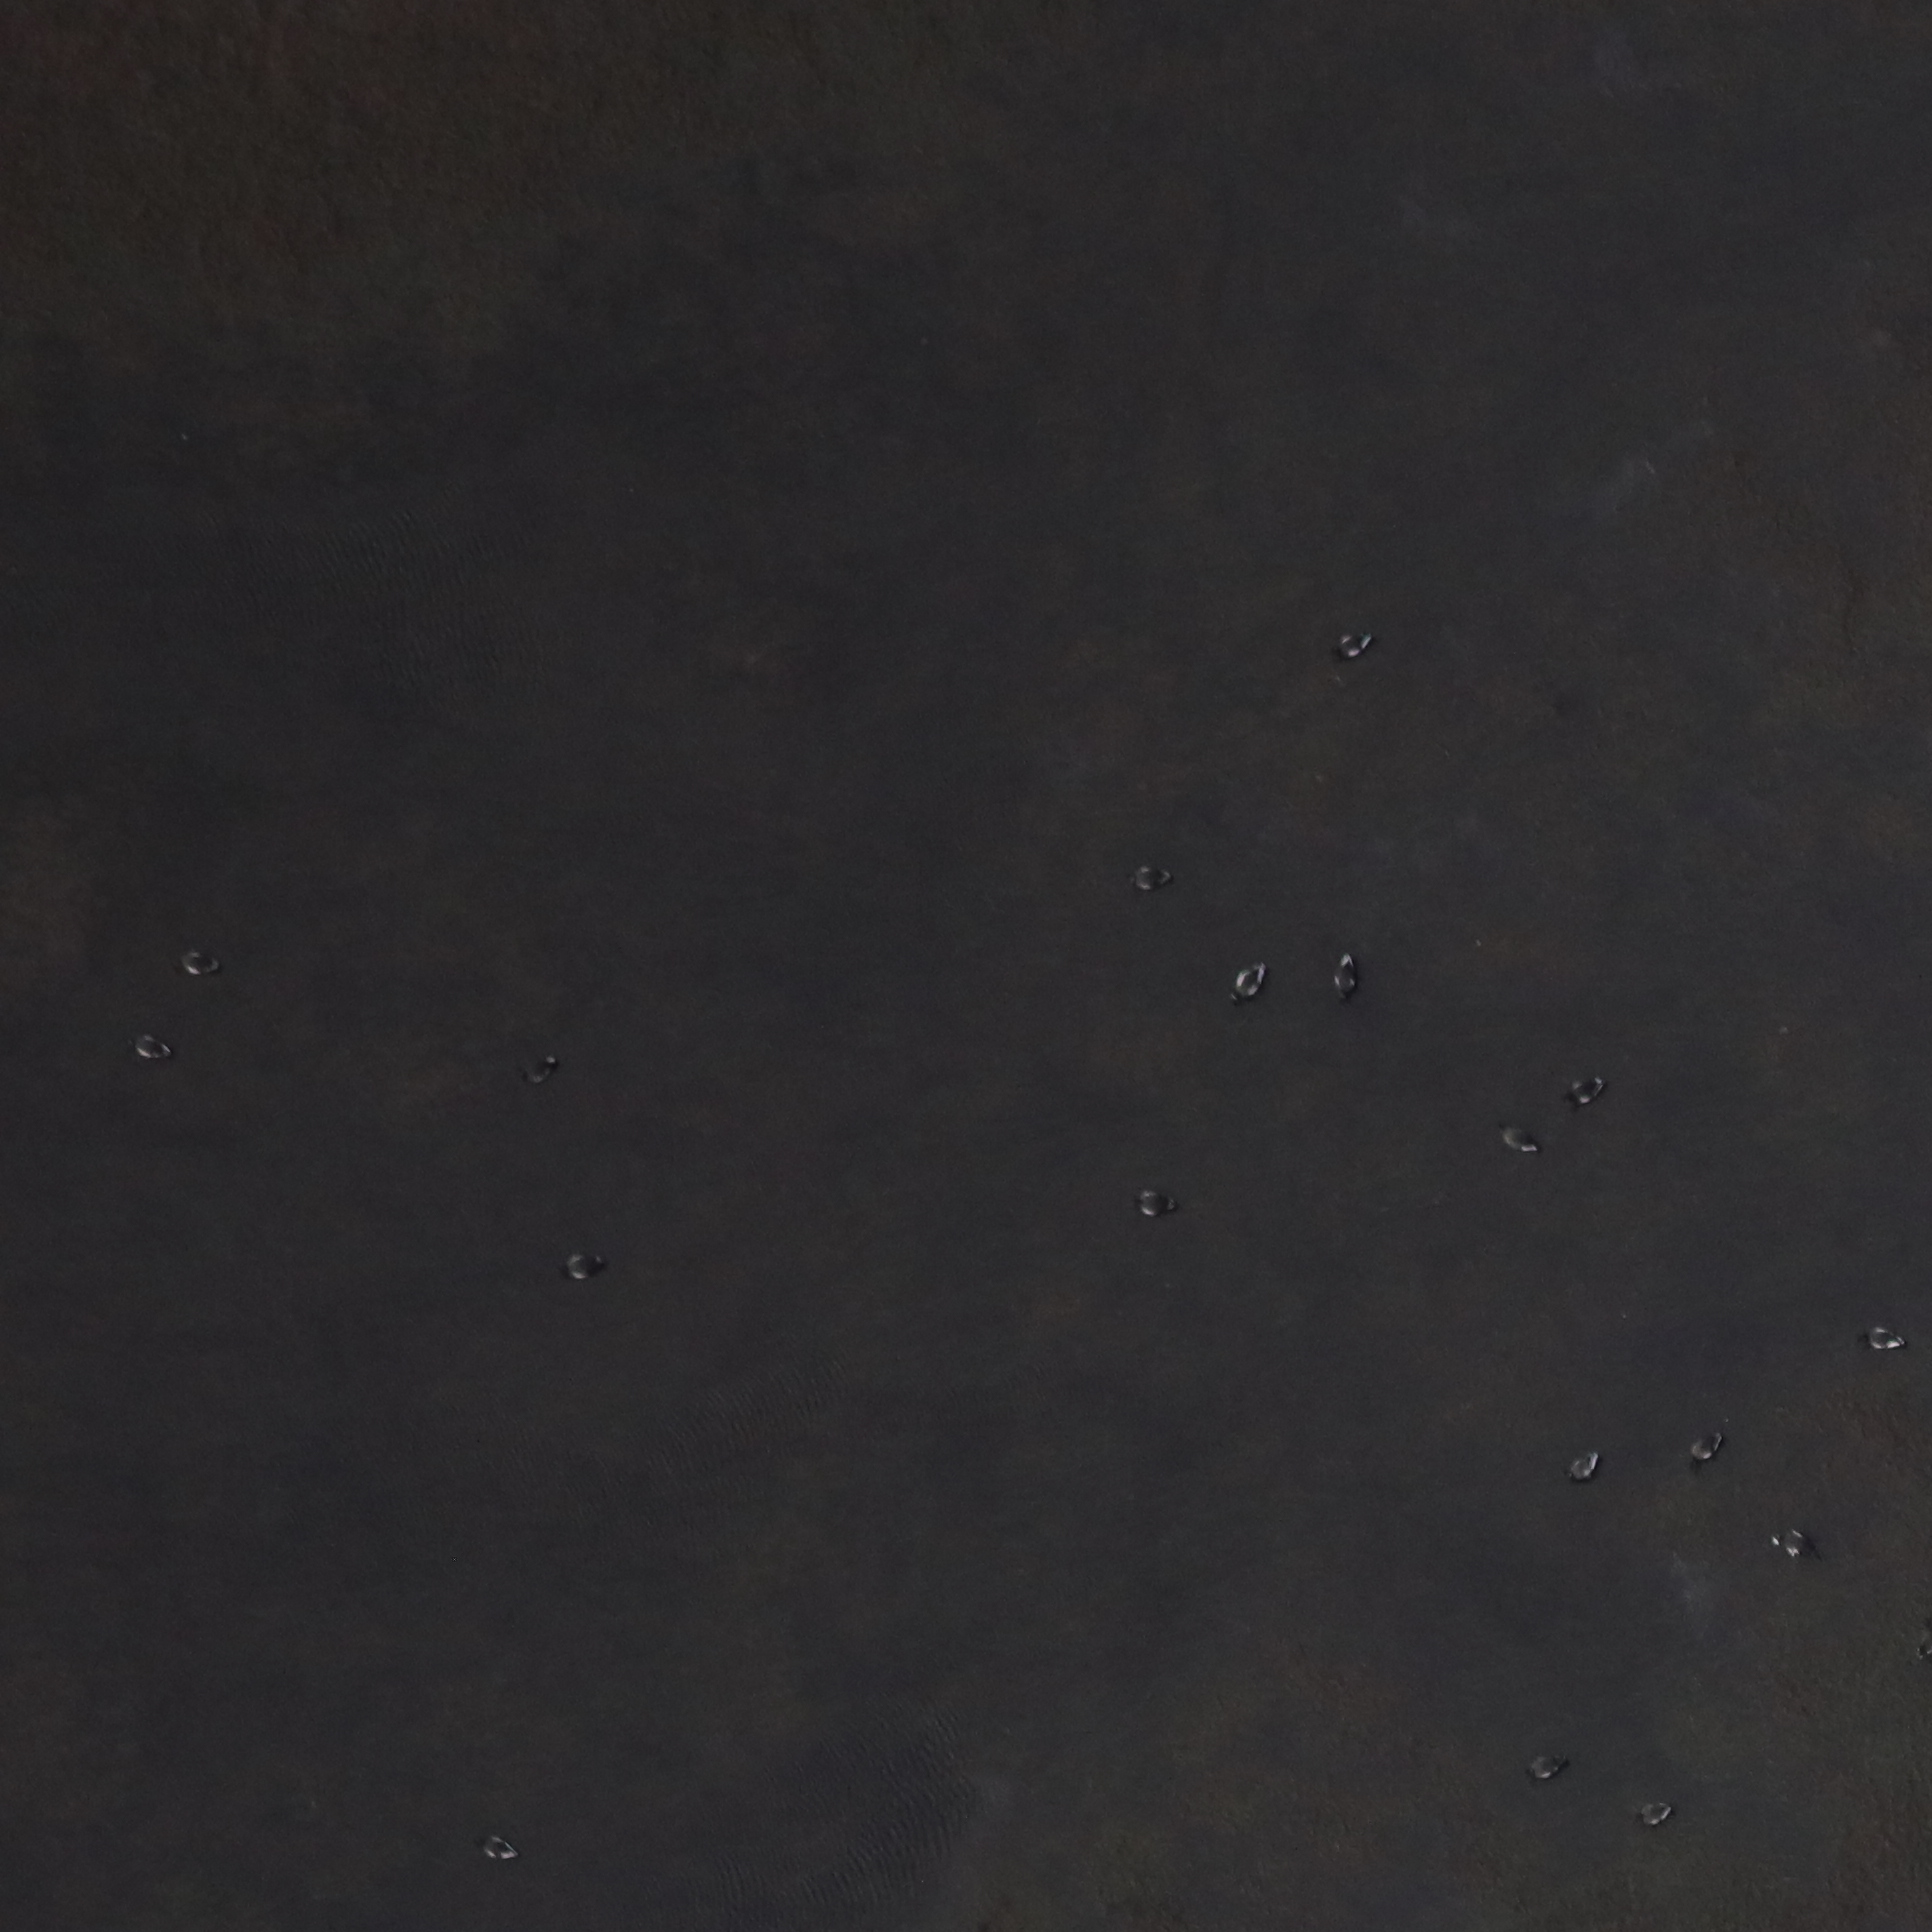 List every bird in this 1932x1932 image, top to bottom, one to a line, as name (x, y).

brant (1353, 647)
brant (1149, 879)
brant (196, 960)
brant (1348, 977)
brant (1248, 983)
brant (153, 1046)
brant (542, 1073)
brant (1587, 1093)
brant (1525, 1142)
brant (1161, 1205)
brant (577, 1267)
brant (1882, 1338)
brant (1706, 1449)
brant (1578, 1474)
brant (1793, 1542)
brant (1930, 1642)
brant (1544, 1763)
brant (1654, 1807)
brant (500, 1850)